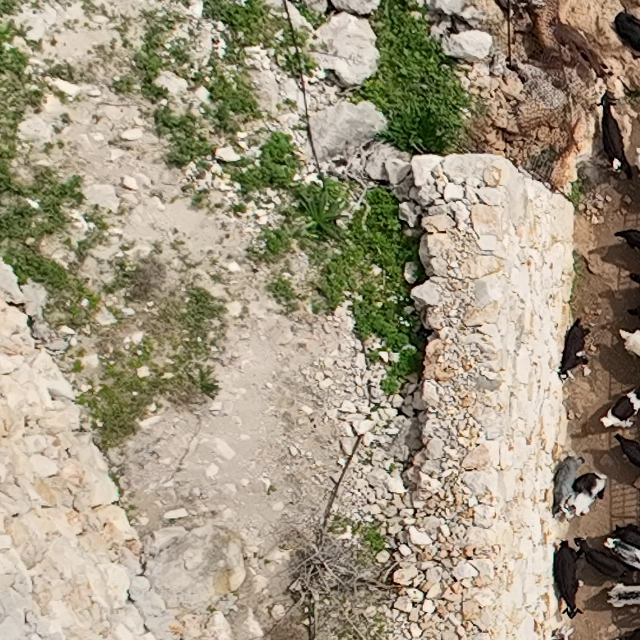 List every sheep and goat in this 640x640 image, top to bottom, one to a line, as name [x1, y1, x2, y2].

goat [612, 13, 639, 50]
goat [552, 25, 611, 80]
goat [596, 92, 630, 176]
goat [613, 230, 639, 260]
goat [625, 271, 639, 313]
goat [557, 321, 589, 381]
goat [619, 326, 639, 372]
goat [599, 382, 639, 428]
goat [613, 435, 639, 485]
goat [553, 456, 585, 516]
goat [560, 473, 608, 518]
goat [614, 526, 639, 567]
goat [574, 538, 639, 587]
goat [605, 538, 639, 584]
goat [555, 541, 583, 617]
goat [605, 586, 639, 608]
goat [549, 629, 608, 639]
goat [619, 631, 639, 639]